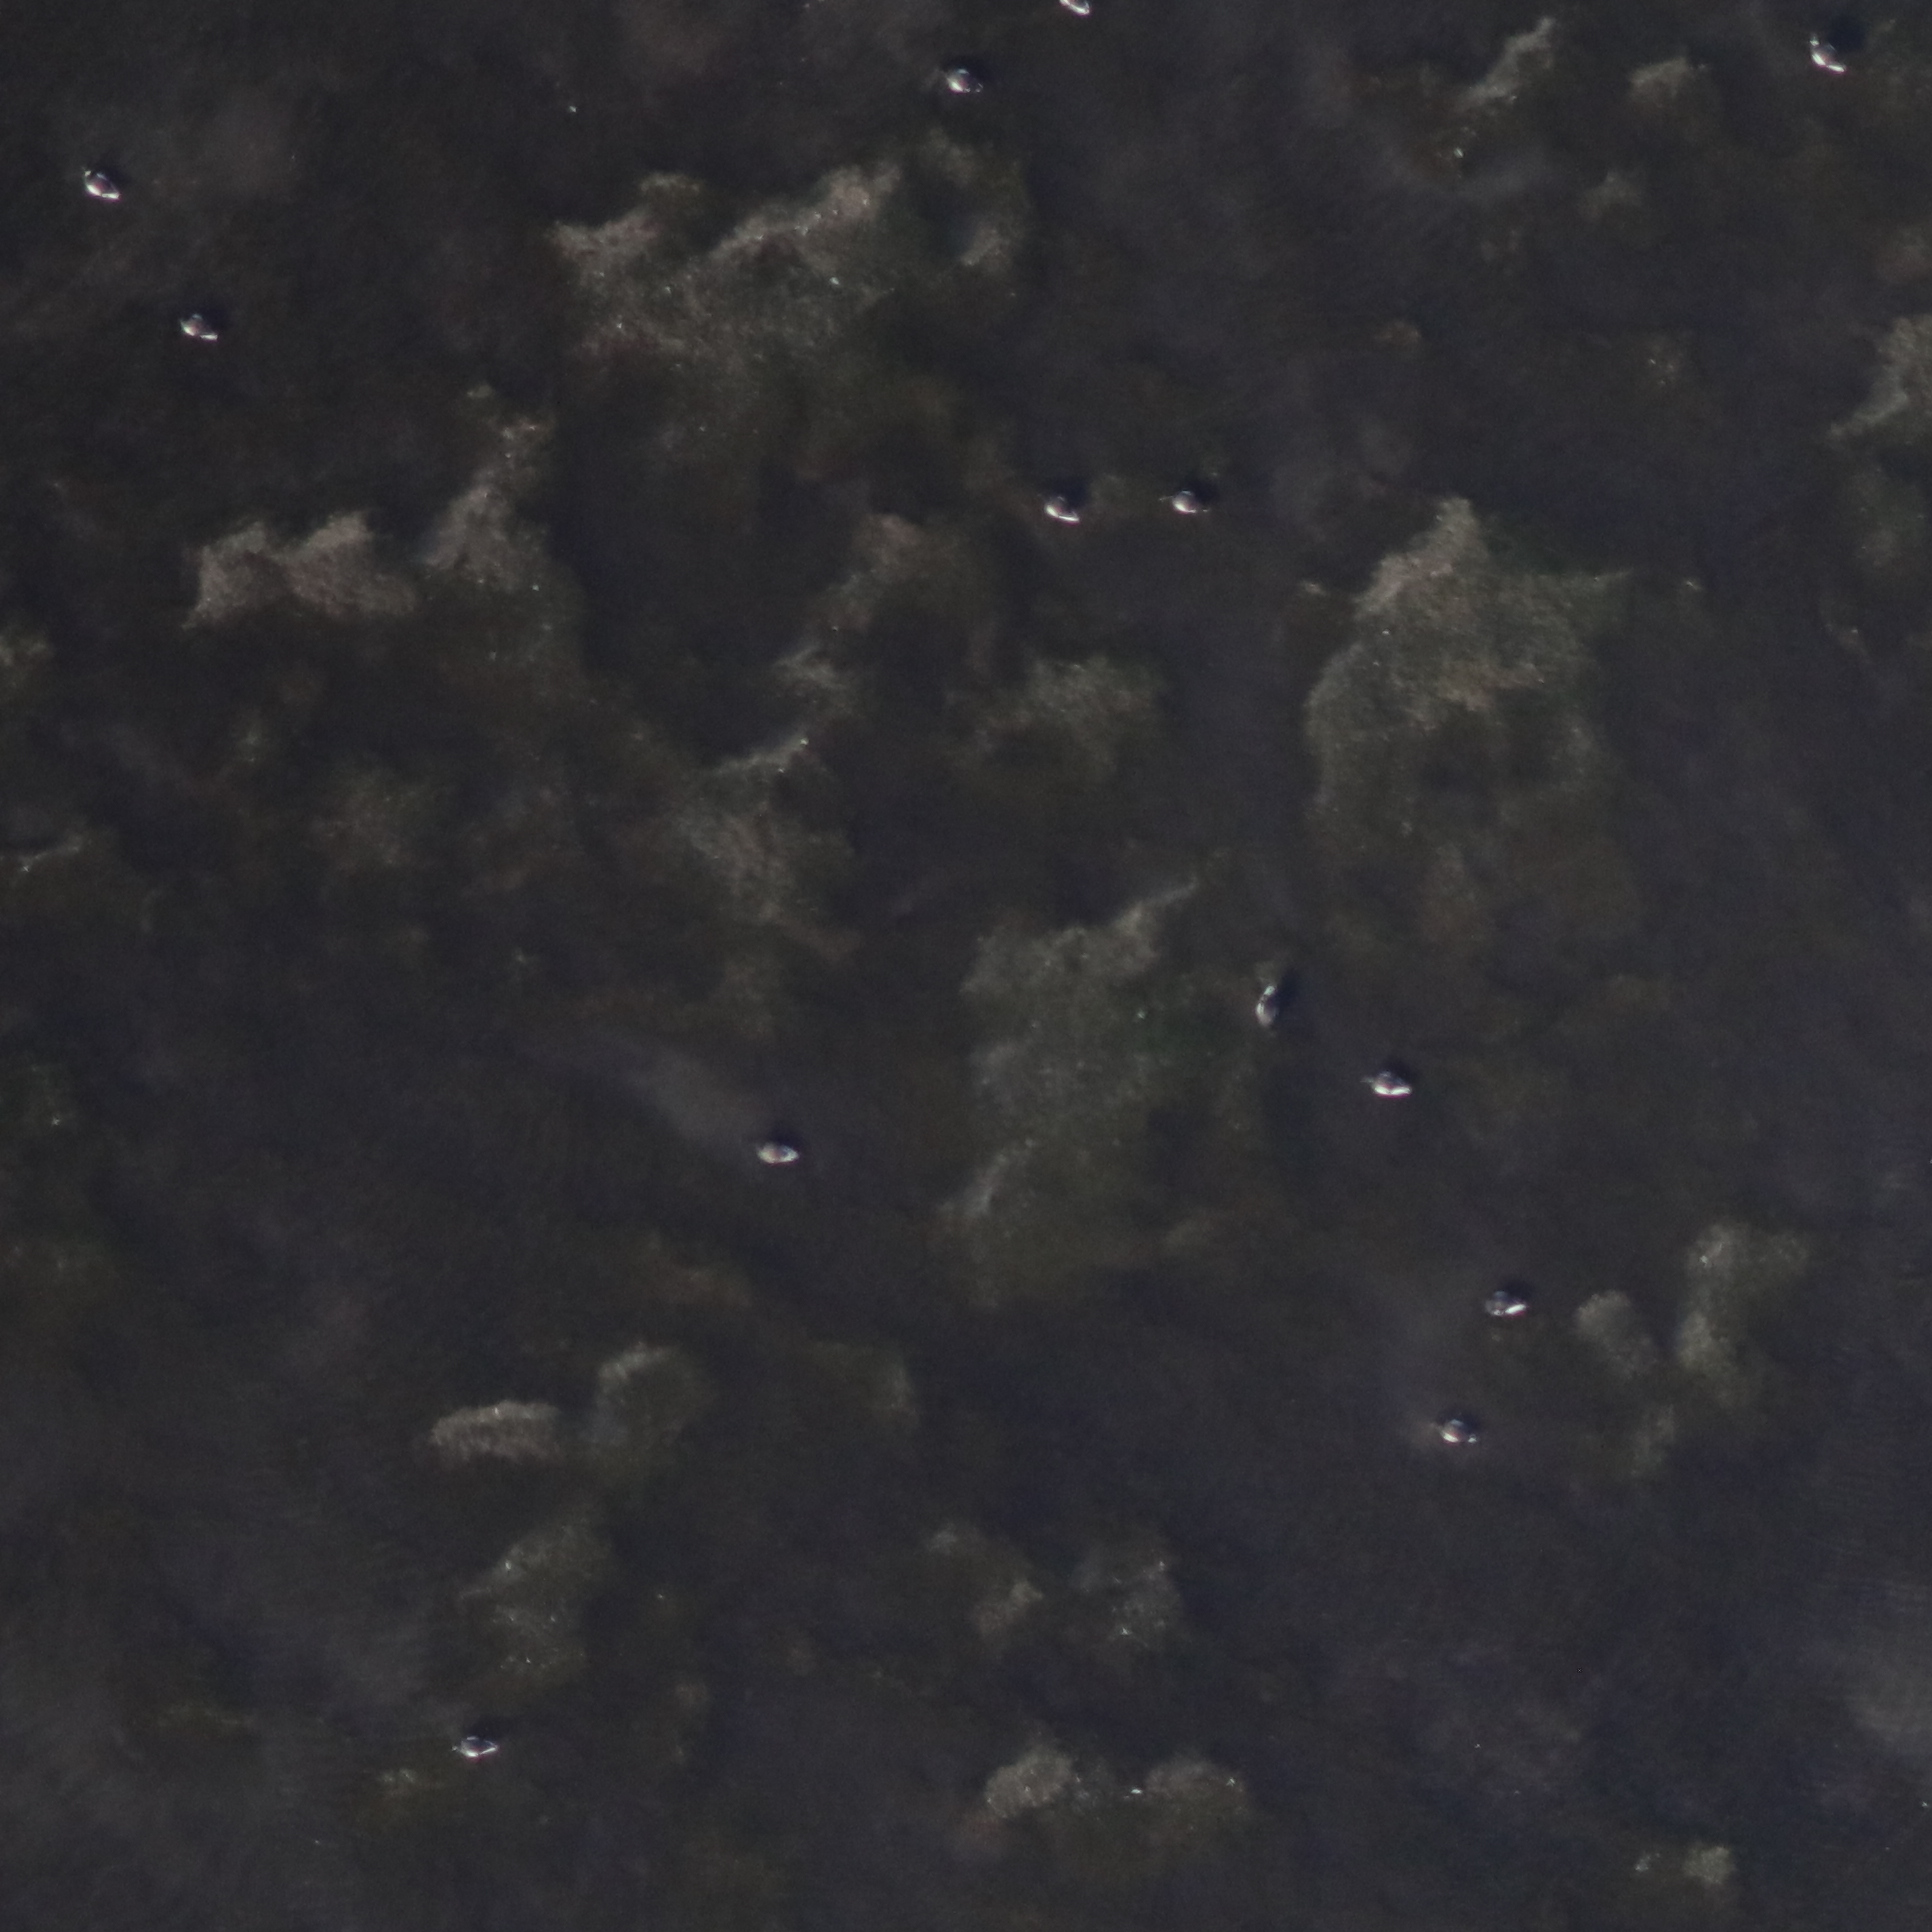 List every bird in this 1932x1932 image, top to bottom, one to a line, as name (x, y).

brant (1825, 52)
brant (960, 80)
brant (101, 185)
brant (197, 326)
brant (1188, 501)
brant (1061, 506)
brant (1270, 1006)
brant (1386, 1083)
brant (771, 1149)
brant (1505, 1304)
brant (1457, 1432)
brant (475, 1747)